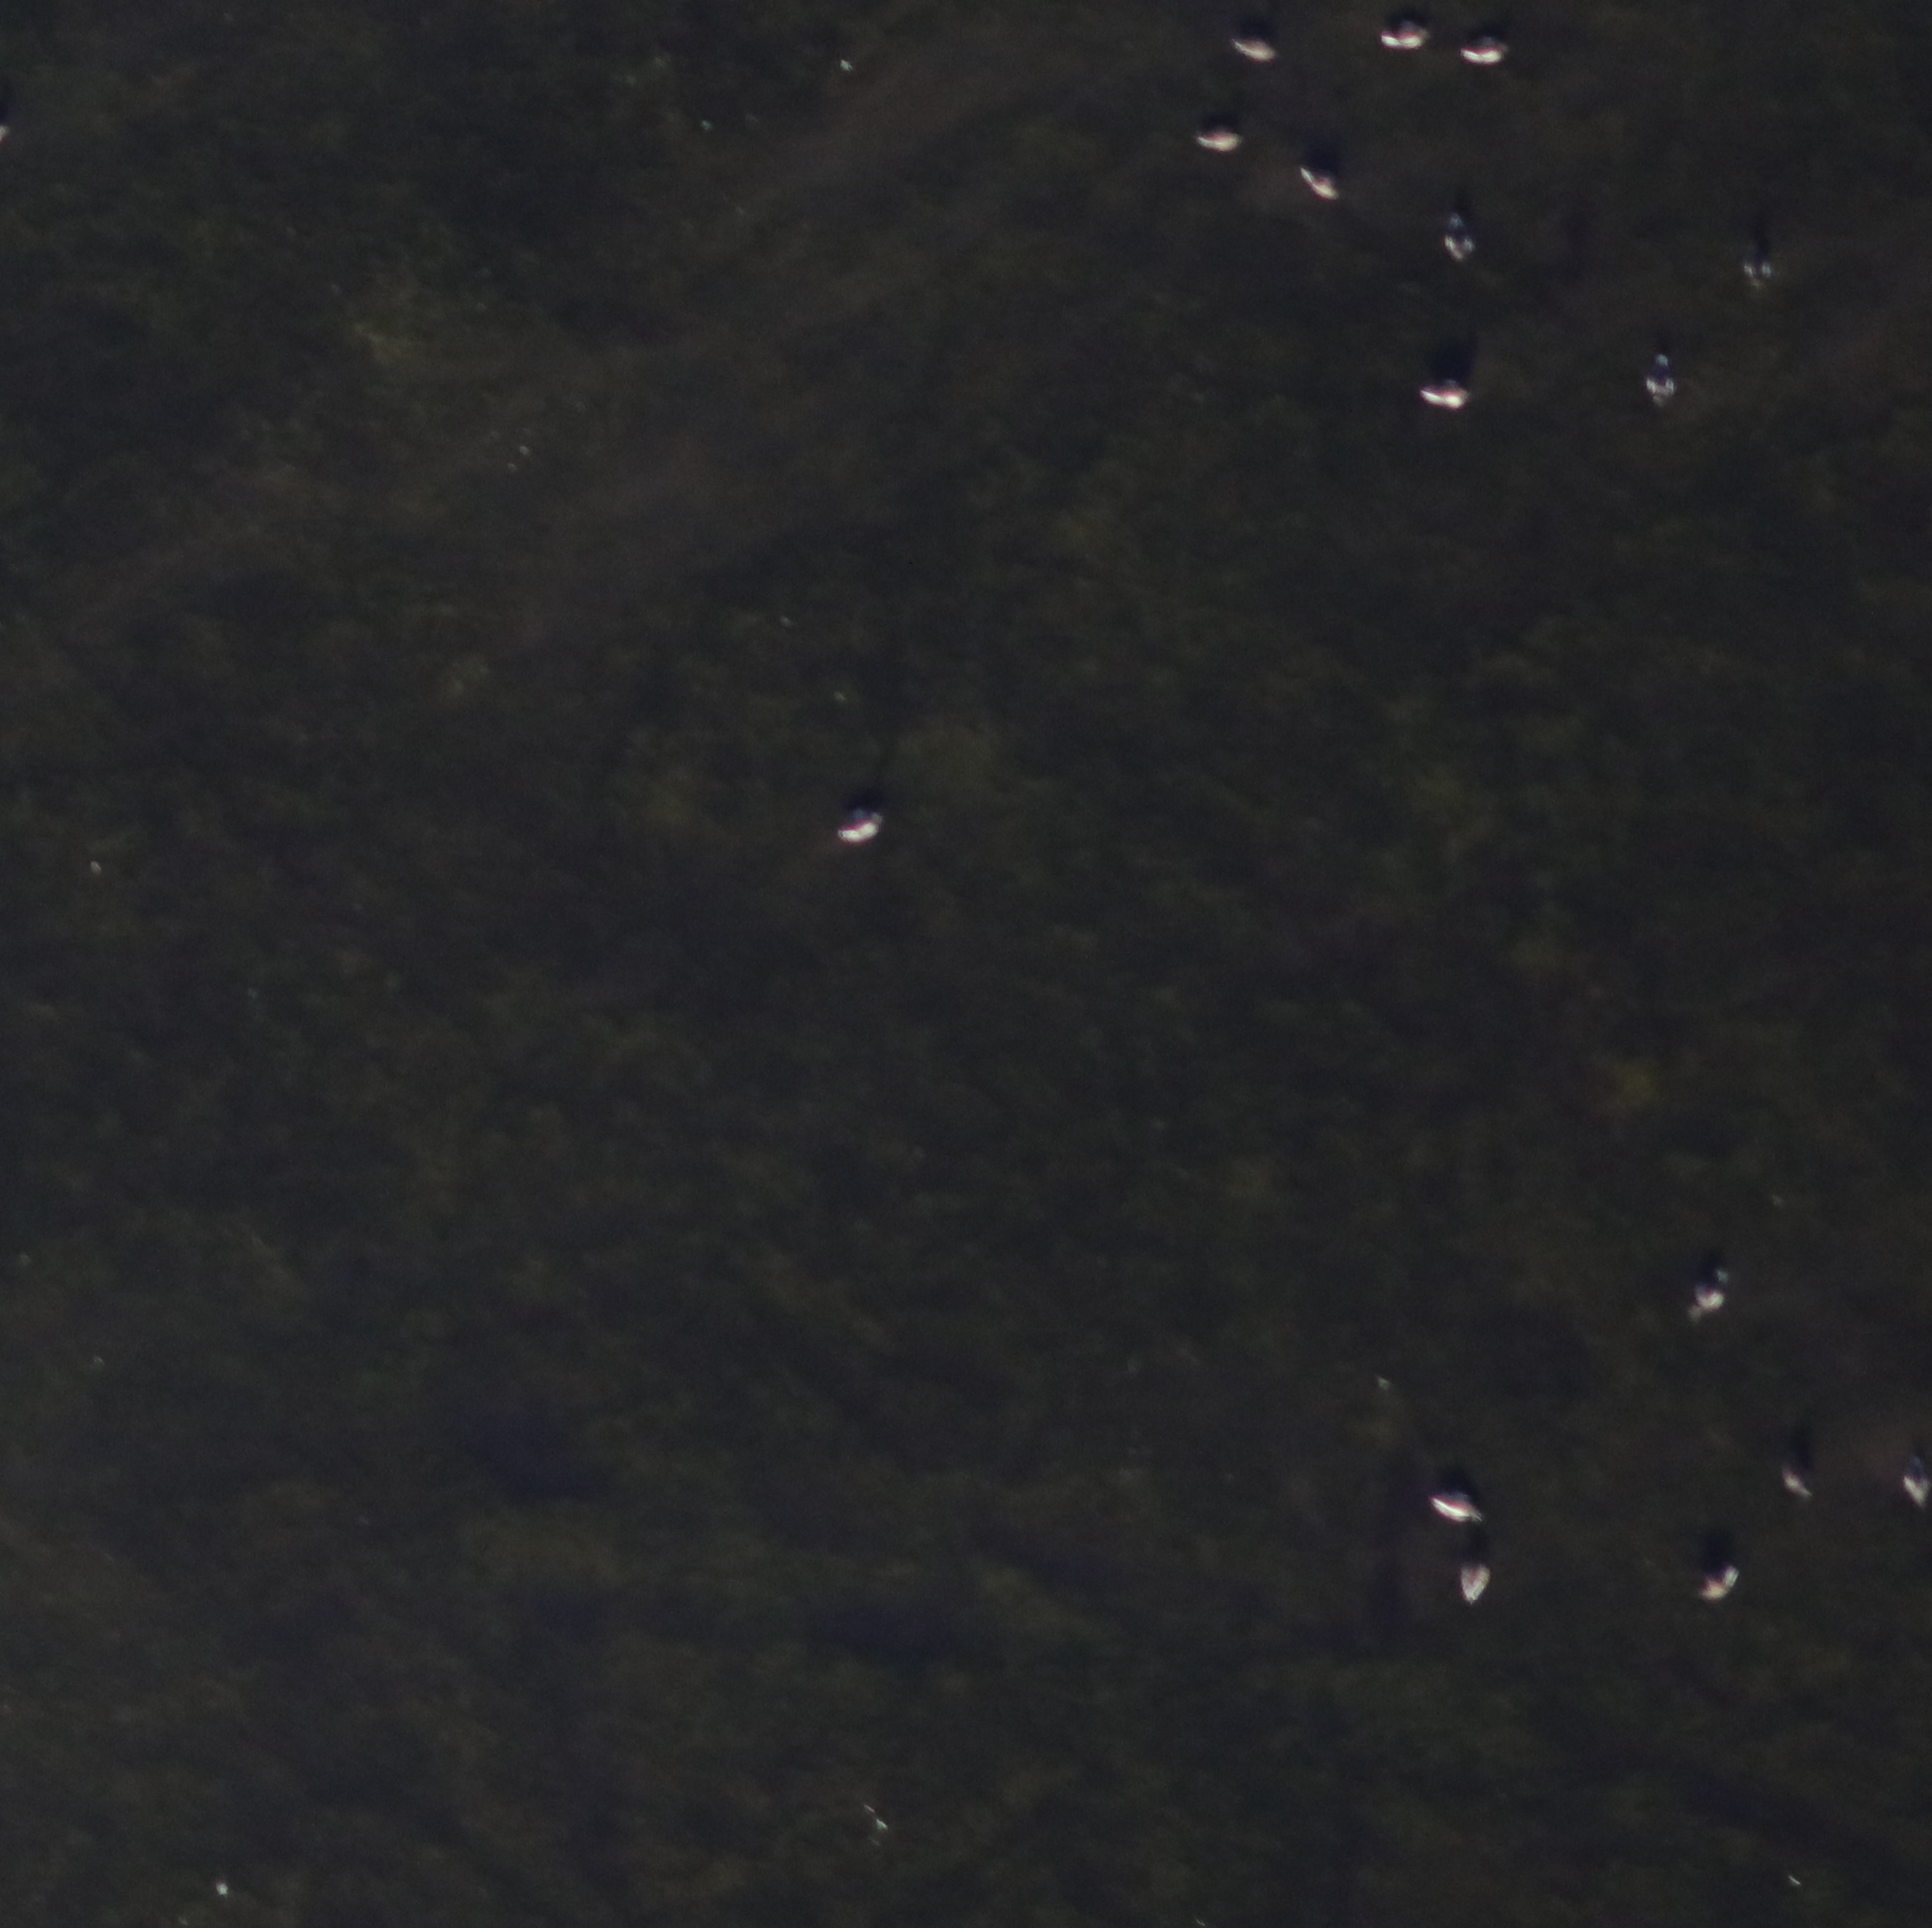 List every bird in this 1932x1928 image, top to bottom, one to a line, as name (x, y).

brant (1404, 31)
brant (1263, 48)
brant (1483, 50)
brant (1220, 142)
brant (1324, 184)
brant (1459, 236)
brant (1756, 266)
brant (1660, 380)
brant (1446, 395)
brant (865, 820)
brant (1712, 1305)
brant (1922, 1476)
brant (1798, 1482)
brant (1455, 1502)
brant (1471, 1582)
brant (1724, 1590)